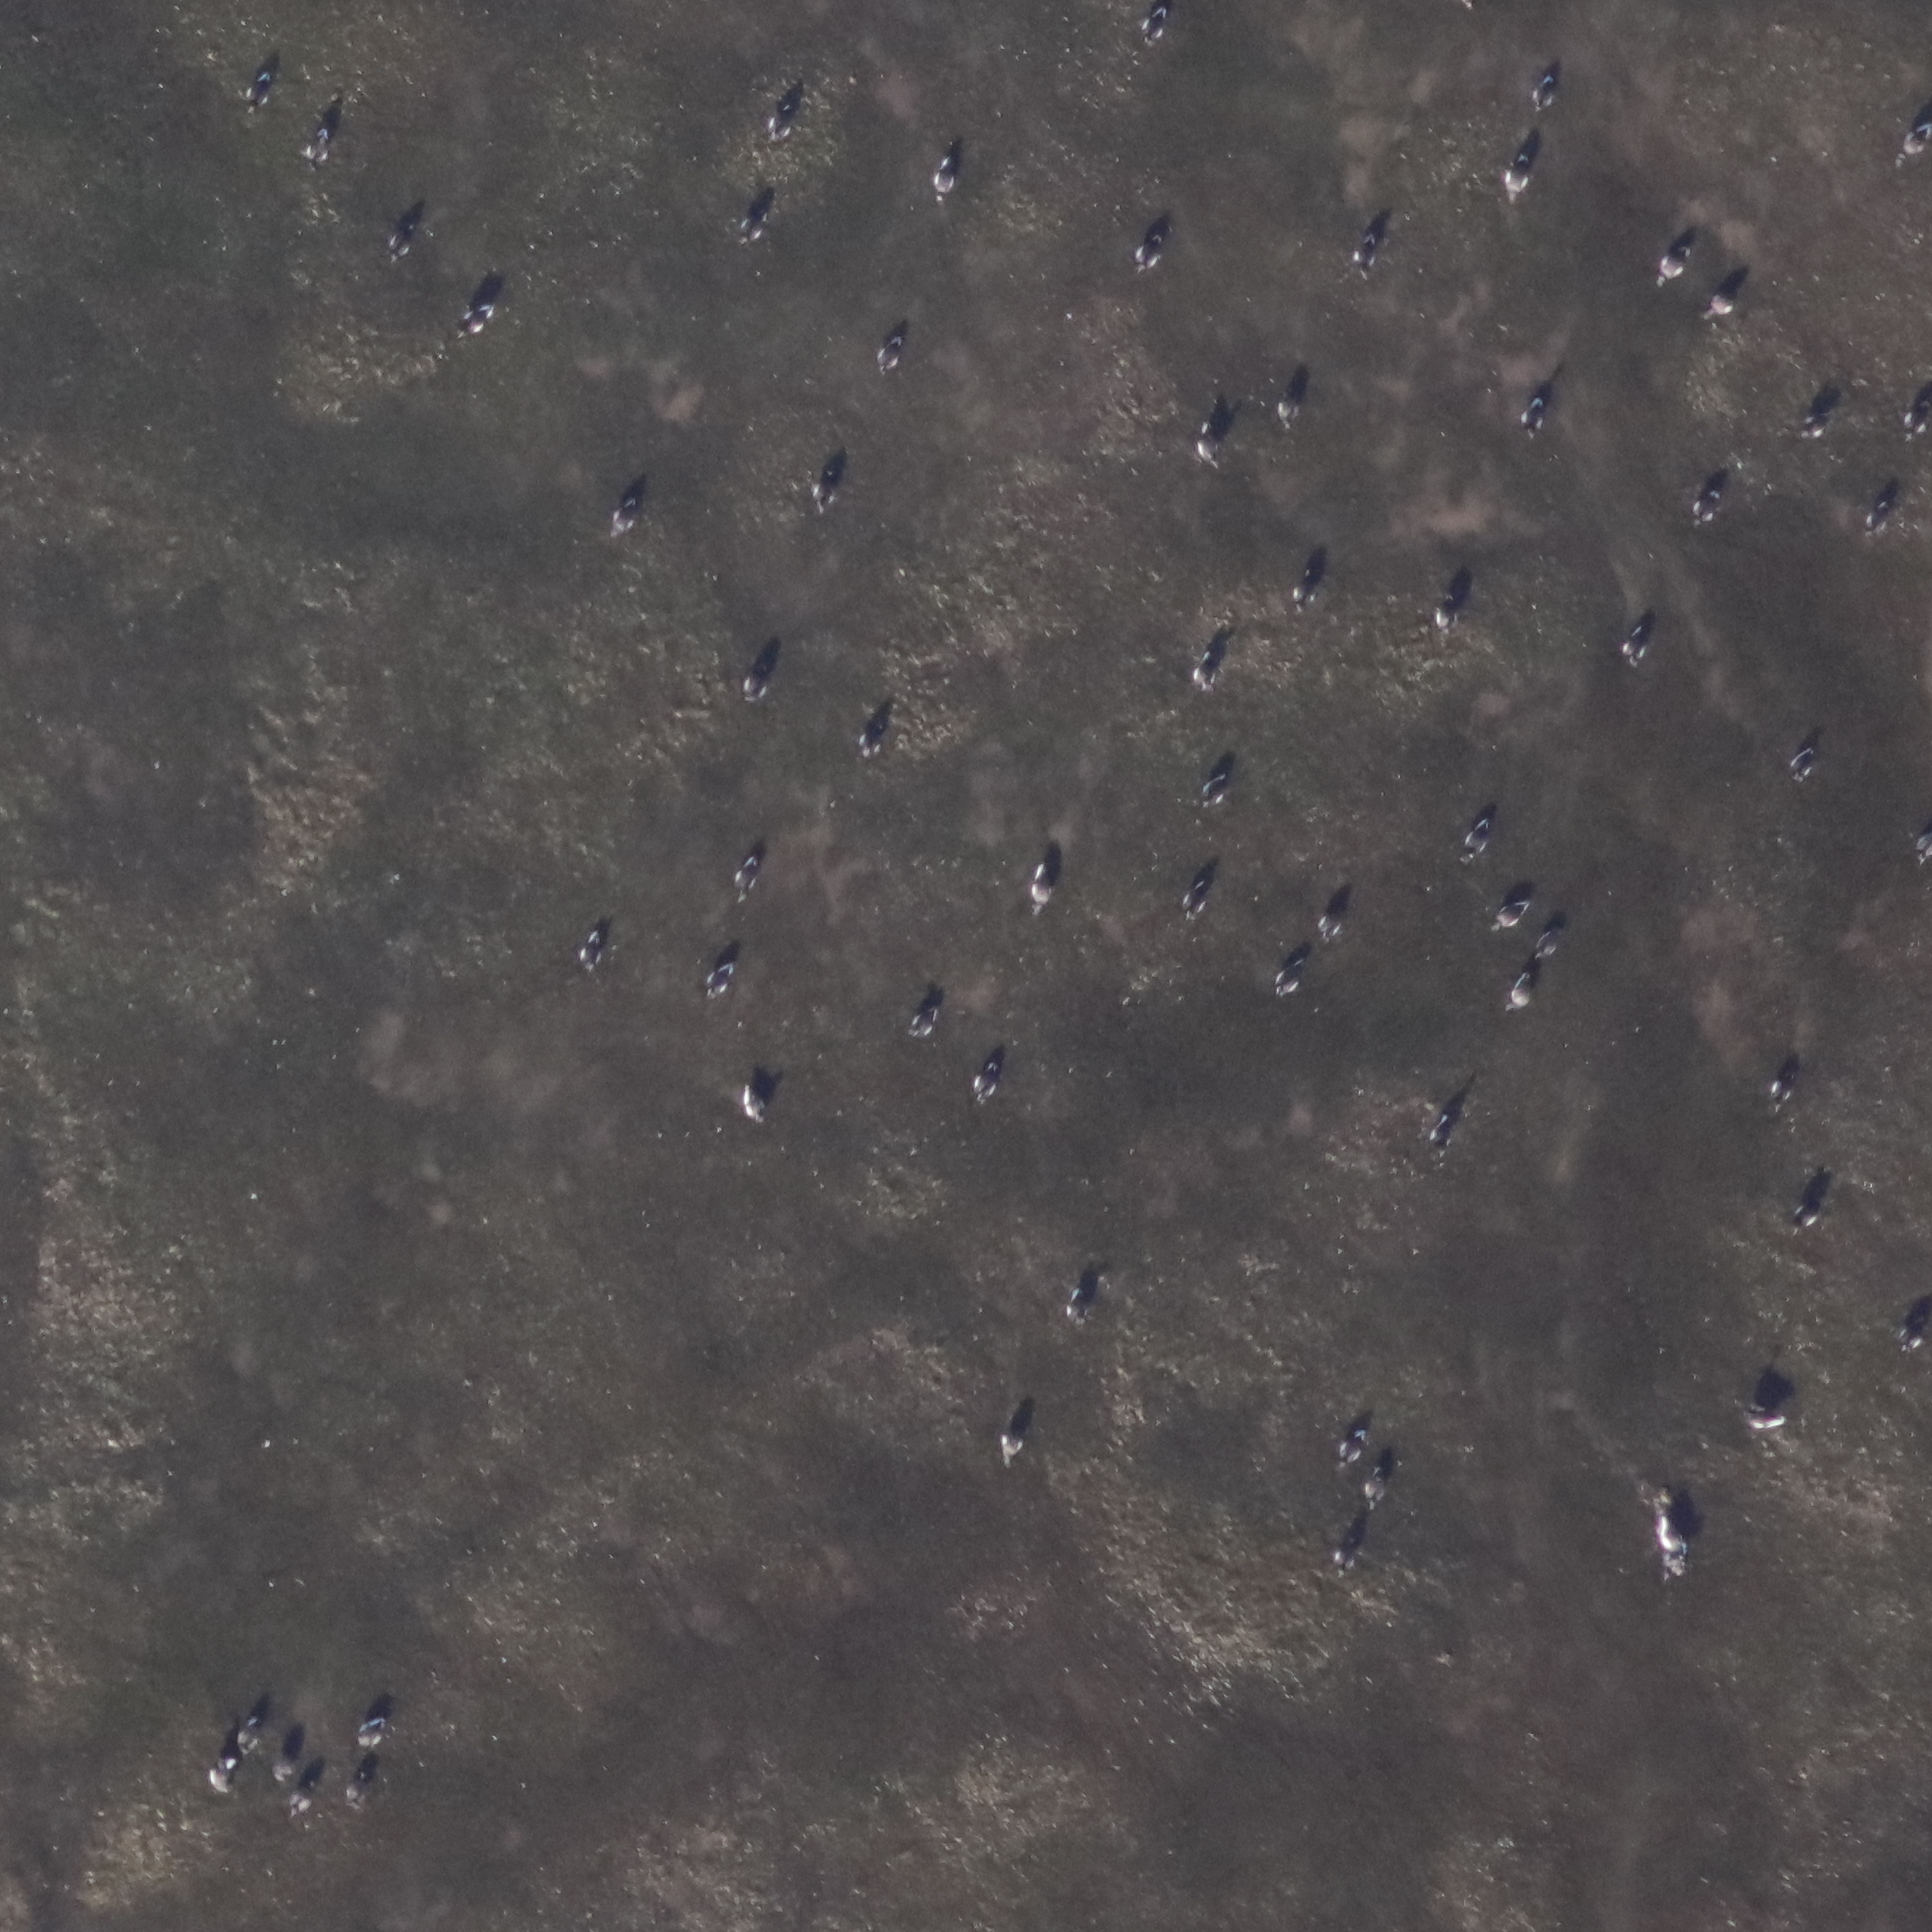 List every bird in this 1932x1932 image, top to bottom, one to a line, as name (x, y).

brant (1151, 25)
brant (248, 89)
brant (1544, 92)
brant (781, 126)
brant (1916, 140)
brant (321, 143)
brant (943, 176)
brant (1516, 178)
brant (754, 225)
brant (395, 244)
brant (1365, 251)
brant (1148, 256)
brant (1670, 265)
brant (1721, 305)
brant (474, 319)
brant (889, 354)
brant (1287, 414)
brant (1909, 414)
brant (1528, 424)
brant (1806, 432)
brant (1217, 450)
brant (826, 492)
brant (1703, 509)
brant (626, 514)
brant (1878, 521)
brant (1300, 592)
brant (1444, 618)
brant (1636, 644)
brant (1209, 670)
brant (754, 680)
brant (873, 745)
brant (1803, 764)
brant (1215, 791)
brant (1923, 836)
brant (1476, 838)
brant (747, 878)
brant (1041, 887)
brant (1195, 898)
brant (1508, 914)
brant (1335, 928)
brant (1548, 942)
brant (588, 957)
brant (717, 975)
brant (1289, 980)
brant (1518, 991)
brant (918, 1024)
brant (986, 1083)
brant (1782, 1089)
brant (752, 1101)
brant (1440, 1137)
brant (1808, 1209)
brant (1080, 1313)
brant (1913, 1335)
brant (1762, 1412)
brant (1010, 1442)
brant (1348, 1450)
brant (1379, 1476)
brant (1666, 1535)
brant (1347, 1563)
brant (372, 1734)
brant (244, 1737)
brant (278, 1770)
brant (220, 1775)
brant (355, 1797)
brant (305, 1800)